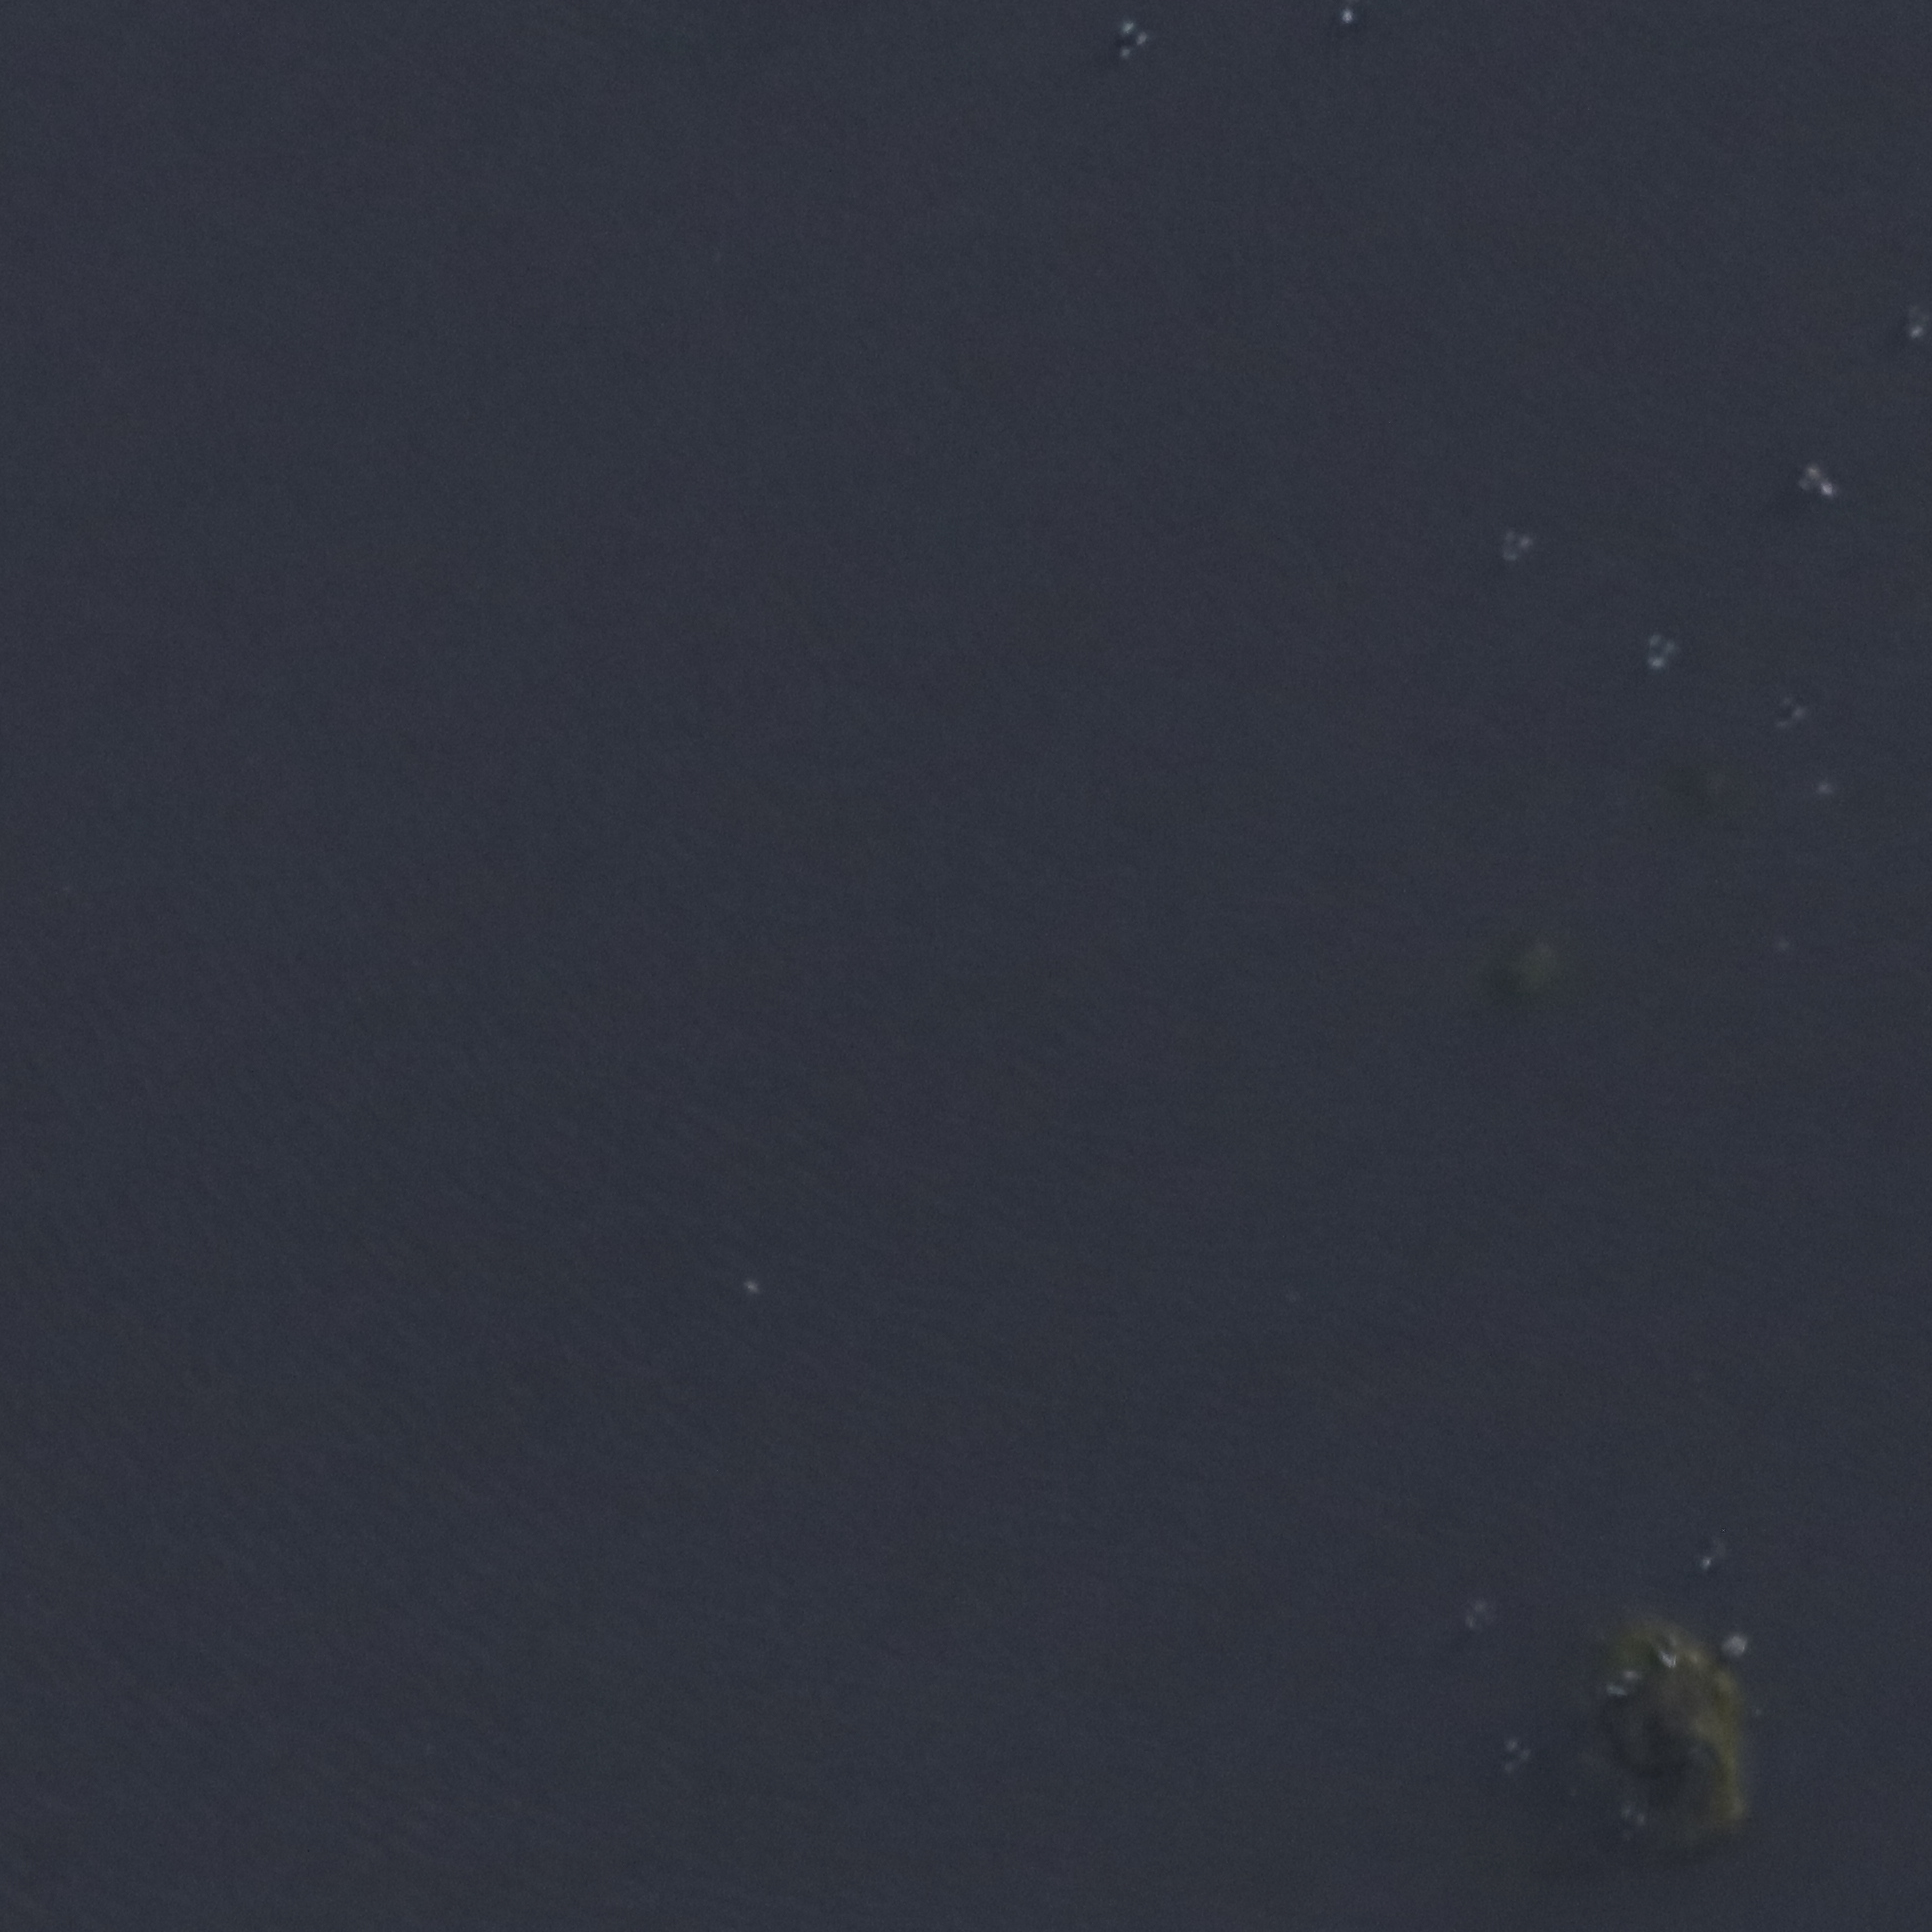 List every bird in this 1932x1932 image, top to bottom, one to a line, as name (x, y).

brant (1358, 3)
brant (1130, 38)
brant (1918, 318)
brant (1814, 484)
brant (1514, 542)
brant (1662, 649)
brant (1789, 710)
brant (1716, 1563)
brant (1481, 1614)
brant (1665, 1645)
brant (1625, 1683)
brant (1517, 1754)
brant (1628, 1821)